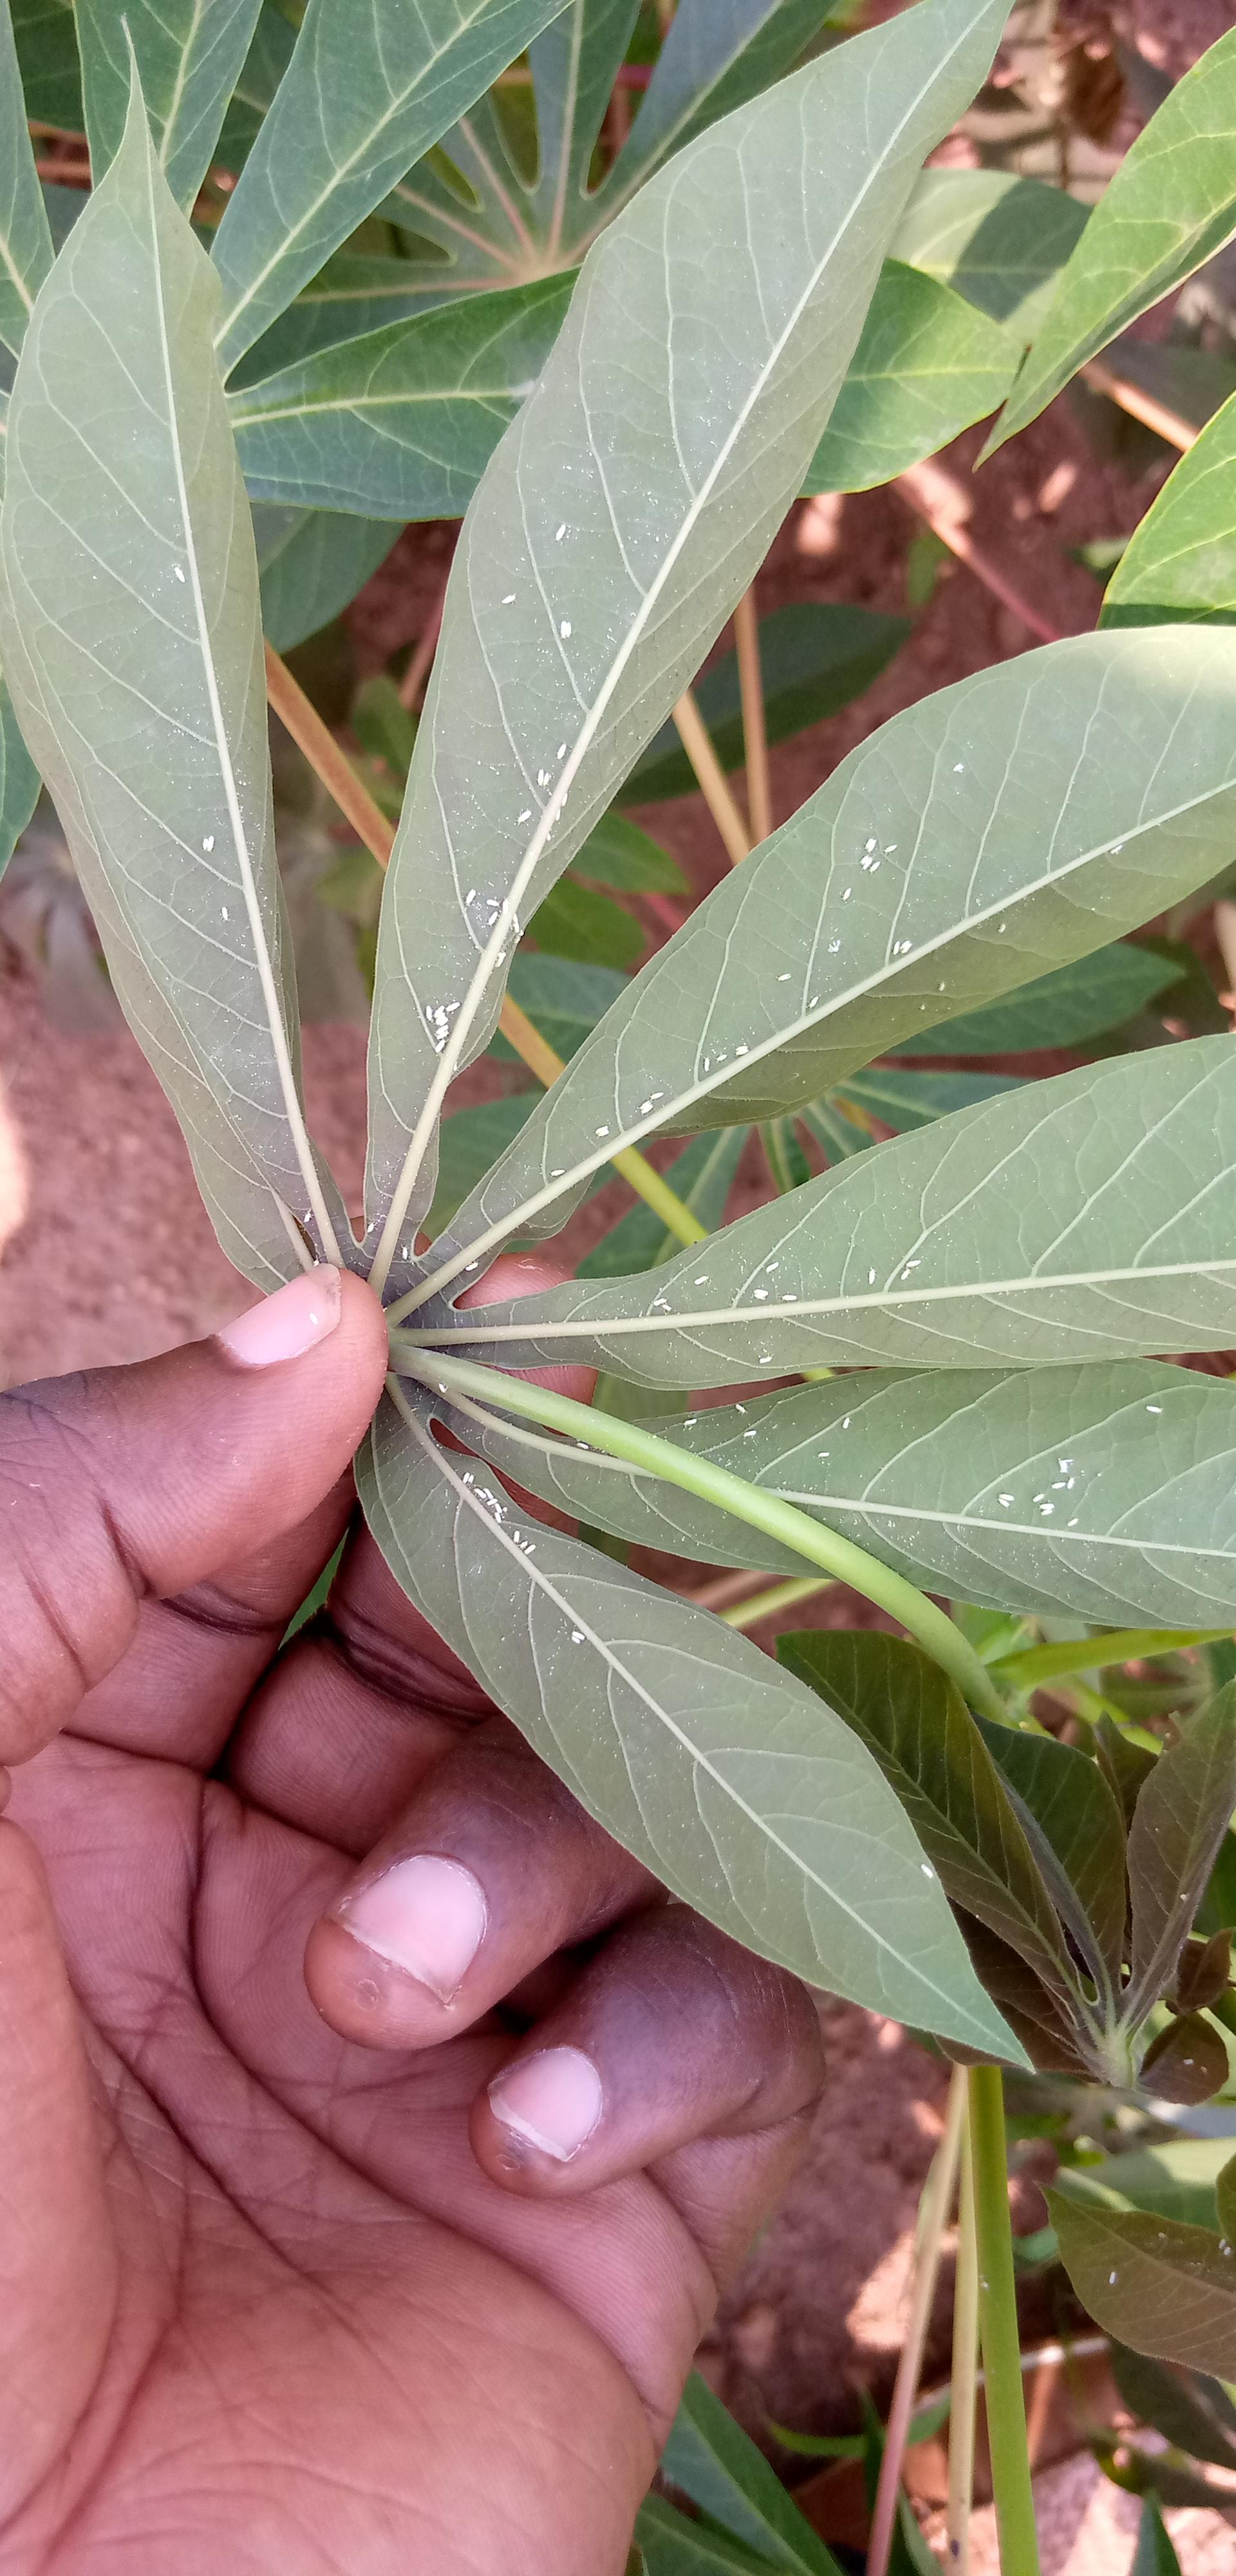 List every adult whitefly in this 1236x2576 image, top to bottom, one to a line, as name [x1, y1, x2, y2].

whitefly [553, 520, 572, 543]
whitefly [172, 565, 189, 587]
whitefly [499, 592, 518, 608]
whitefly [557, 616, 566, 643]
whitefly [566, 620, 574, 639]
whitefly [554, 741, 570, 762]
whitefly [950, 761, 968, 776]
whitefly [535, 767, 545, 788]
whitefly [544, 770, 550, 788]
whitefly [561, 791, 570, 808]
whitefly [555, 807, 562, 825]
whitefly [516, 808, 532, 828]
whitefly [545, 830, 553, 844]
whitefly [207, 833, 216, 853]
whitefly [863, 835, 877, 853]
whitefly [200, 837, 207, 851]
whitefly [881, 842, 903, 855]
whitefly [1109, 843, 1124, 857]
whitefly [857, 855, 872, 871]
whitefly [868, 859, 884, 875]
whitefly [462, 885, 477, 907]
whitefly [840, 885, 853, 902]
whitefly [501, 895, 510, 916]
whitefly [482, 896, 501, 909]
whitefly [219, 905, 235, 924]
whitefly [487, 908, 500, 929]
whitefly [510, 911, 521, 923]
whitefly [512, 922, 520, 934]
whitefly [993, 922, 1011, 937]
whitefly [901, 936, 915, 954]
whitefly [821, 937, 848, 954]
whitefly [889, 938, 901, 959]
whitefly [491, 949, 509, 971]
whitefly [774, 969, 796, 985]
whitefly [934, 980, 948, 994]
whitefly [807, 993, 823, 1012]
whitefly [445, 999, 462, 1013]
whitefly [424, 1001, 433, 1024]
whitefly [436, 1005, 444, 1017]
whitefly [437, 1017, 451, 1026]
whitefly [436, 1023, 451, 1034]
whitefly [435, 1030, 453, 1043]
whitefly [435, 1037, 447, 1056]
whitefly [733, 1043, 748, 1050]
whitefly [733, 1050, 752, 1057]
whitefly [714, 1051, 727, 1064]
whitefly [698, 1052, 711, 1077]
whitefly [648, 1090, 668, 1102]
whitefly [636, 1098, 656, 1117]
whitefly [592, 1122, 613, 1140]
whitefly [548, 1167, 566, 1178]
whitefly [301, 1210, 315, 1224]
whitefly [365, 1220, 378, 1237]
whitefly [398, 1241, 415, 1264]
whitefly [904, 1258, 924, 1268]
whitefly [764, 1258, 781, 1275]
whitefly [464, 1261, 481, 1274]
whitefly [865, 1267, 880, 1287]
whitefly [899, 1267, 913, 1283]
whitefly [691, 1273, 711, 1287]
whitefly [753, 1288, 770, 1294]
whitefly [779, 1292, 801, 1303]
whitefly [753, 1293, 769, 1302]
whitefly [651, 1297, 668, 1307]
whitefly [660, 1303, 675, 1313]
whitefly [305, 1311, 322, 1329]
whitefly [756, 1353, 774, 1367]
whitefly [436, 1381, 449, 1394]
whitefly [1143, 1400, 1166, 1420]
whitefly [732, 1401, 749, 1415]
whitefly [840, 1415, 852, 1431]
whitefly [680, 1417, 699, 1430]
whitefly [740, 1428, 758, 1441]
whitefly [576, 1440, 592, 1452]
whitefly [814, 1450, 831, 1459]
whitefly [1056, 1455, 1076, 1475]
whitefly [462, 1470, 471, 1484]
whitefly [468, 1473, 476, 1486]
whitefly [1067, 1475, 1075, 1490]
whitefly [1049, 1479, 1067, 1490]
whitefly [471, 1487, 486, 1499]
whitefly [482, 1487, 492, 1499]
whitefly [996, 1492, 1017, 1502]
whitefly [1029, 1492, 1046, 1502]
whitefly [486, 1495, 500, 1510]
whitefly [995, 1498, 1013, 1509]
whitefly [494, 1501, 504, 1513]
whitefly [1037, 1501, 1056, 1509]
whitefly [1039, 1508, 1056, 1518]
whitefly [492, 1511, 504, 1525]
whitefly [1065, 1514, 1081, 1529]
whitefly [512, 1528, 523, 1545]
whitefly [520, 1539, 529, 1548]
whitefly [524, 1542, 538, 1555]
whitefly [571, 1627, 586, 1642]
whitefly [570, 1634, 581, 1647]
whitefly [918, 1861, 935, 1880]